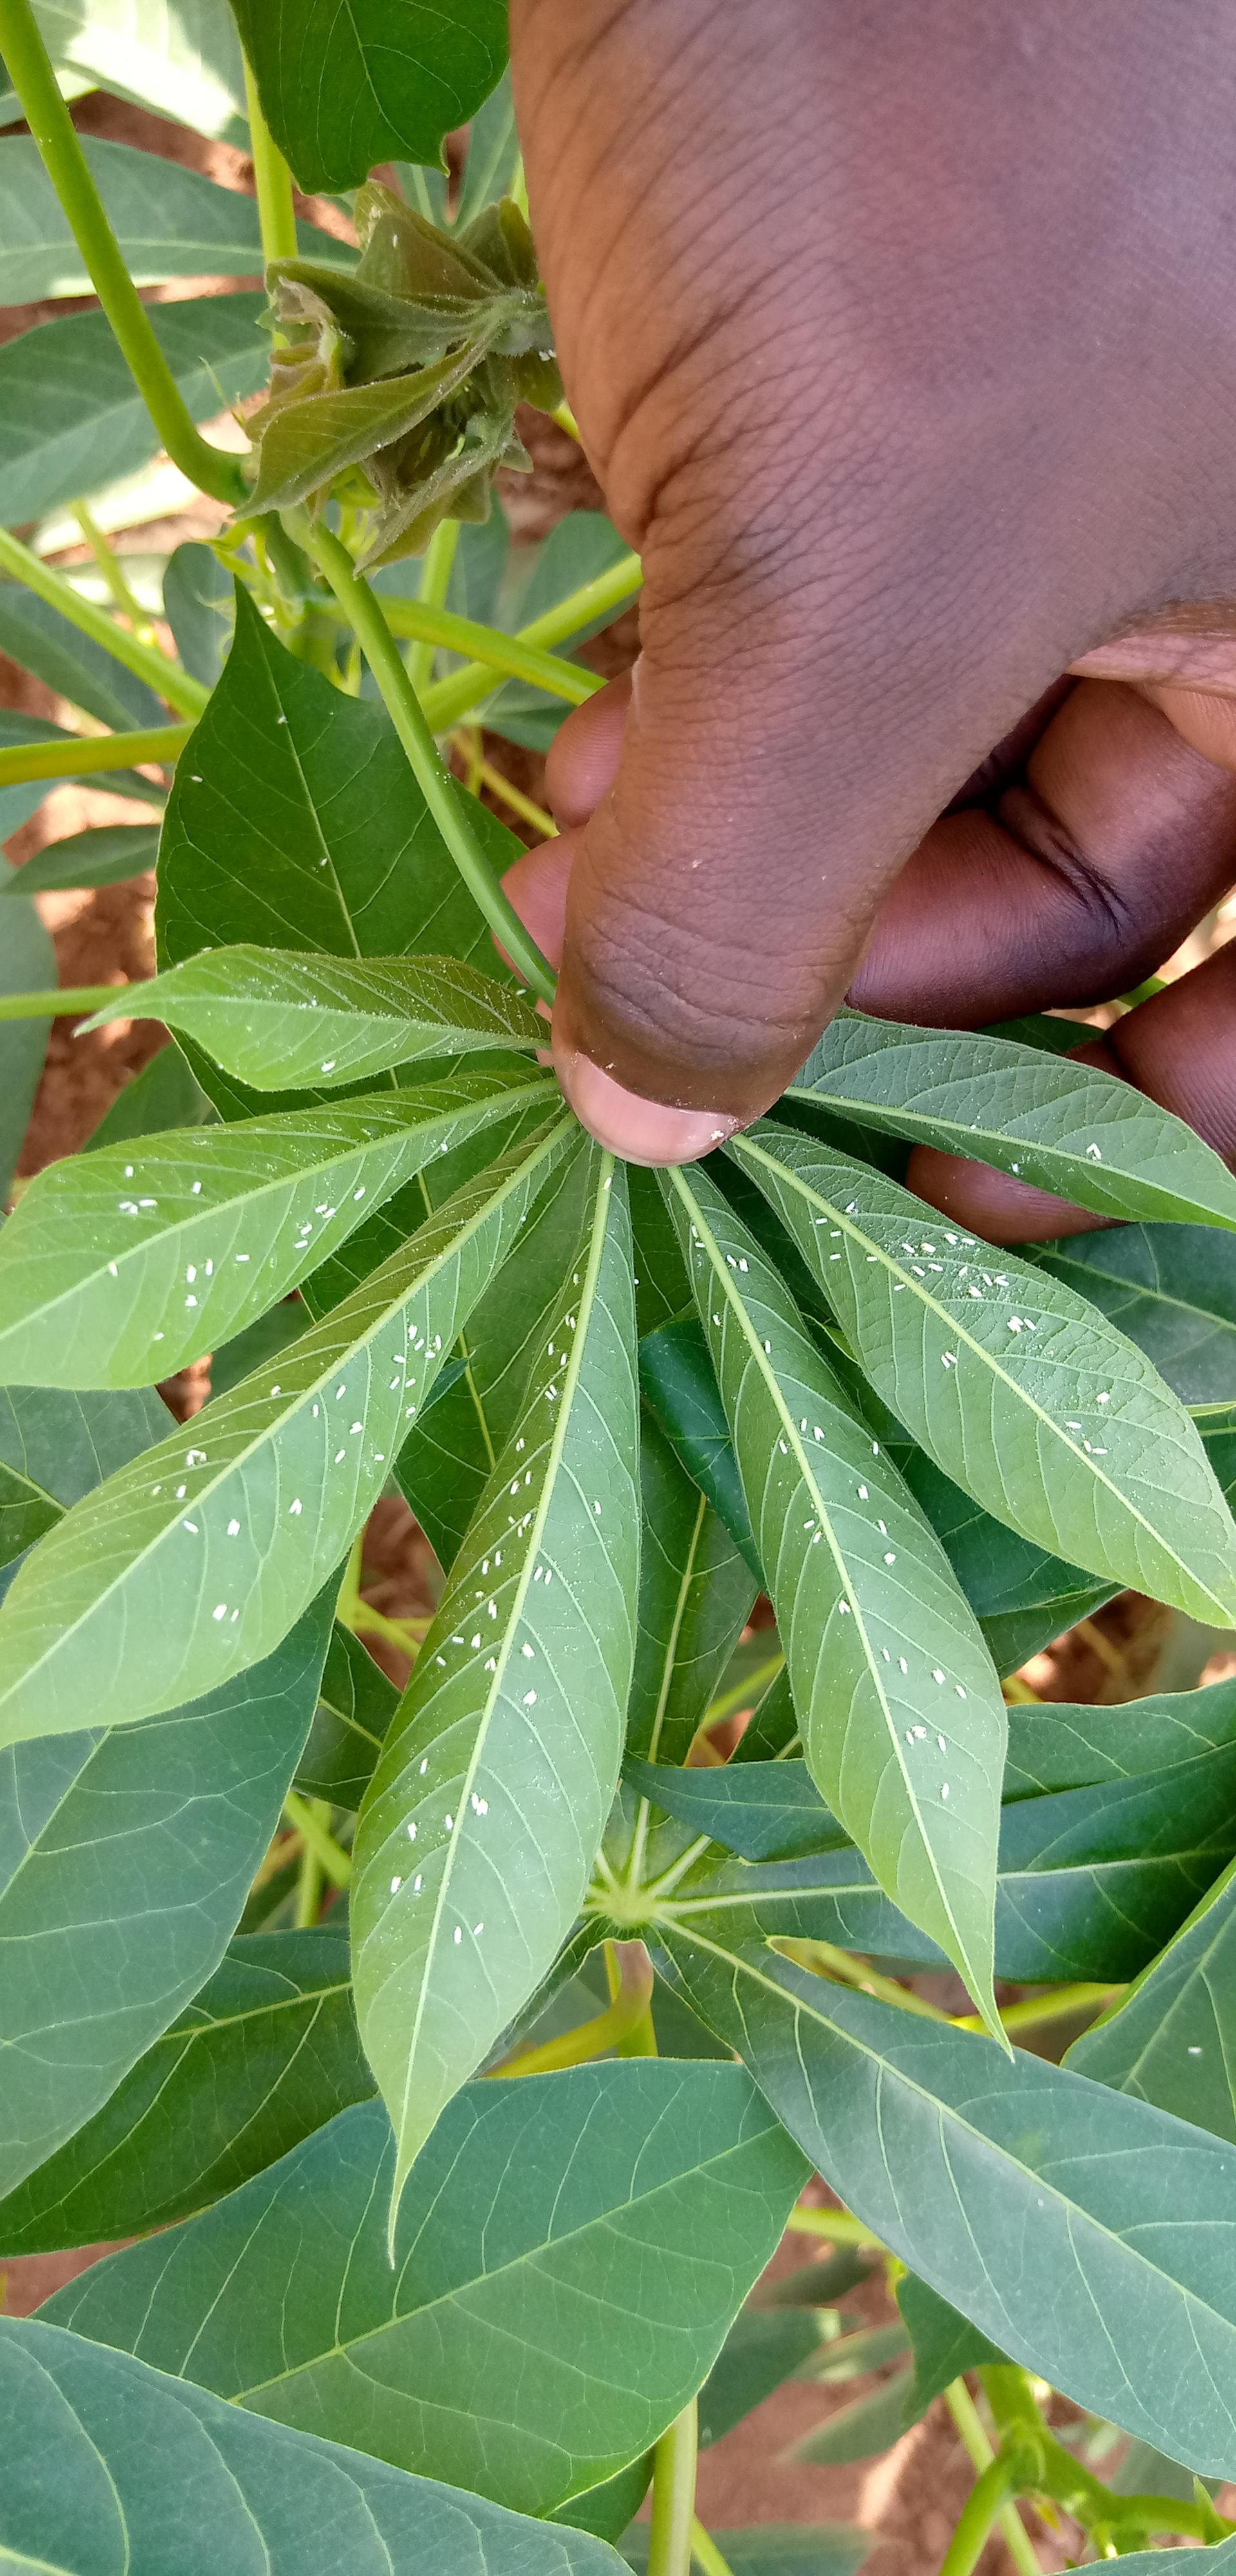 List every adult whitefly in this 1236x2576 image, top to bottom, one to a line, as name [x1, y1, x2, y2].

whitefly [274, 714, 289, 726]
whitefly [189, 773, 205, 785]
whitefly [319, 857, 330, 869]
whitefly [514, 987, 529, 998]
whitefly [319, 1058, 338, 1075]
whitefly [438, 1140, 450, 1153]
whitefly [1084, 1142, 1097, 1154]
whitefly [1093, 1146, 1103, 1162]
whitefly [1009, 1161, 1020, 1174]
whitefly [124, 1163, 135, 1179]
whitefly [602, 1176, 613, 1191]
whitefly [191, 1179, 203, 1197]
whitefly [353, 1184, 367, 1202]
whitefly [136, 1197, 160, 1208]
whitefly [118, 1199, 133, 1211]
whitefly [843, 1200, 857, 1215]
whitefly [313, 1202, 328, 1215]
whitefly [128, 1203, 138, 1217]
whitefly [321, 1207, 338, 1220]
whitefly [814, 1217, 829, 1226]
whitefly [299, 1222, 314, 1236]
whitefly [689, 1224, 702, 1238]
whitefly [828, 1228, 843, 1238]
whitefly [946, 1232, 959, 1241]
whitefly [944, 1233, 957, 1246]
whitefly [960, 1236, 977, 1247]
whitefly [293, 1238, 310, 1251]
whitefly [693, 1240, 707, 1249]
whitefly [918, 1240, 937, 1254]
whitefly [900, 1242, 915, 1255]
whitefly [234, 1252, 252, 1263]
whitefly [828, 1252, 843, 1262]
whitefly [726, 1253, 737, 1269]
whitefly [203, 1255, 214, 1278]
whitefly [865, 1255, 879, 1263]
whitefly [742, 1257, 749, 1273]
whitefly [738, 1259, 744, 1272]
whitefly [106, 1260, 120, 1280]
whitefly [183, 1261, 199, 1285]
whitefly [927, 1262, 944, 1273]
whitefly [910, 1264, 926, 1278]
whitefly [956, 1265, 969, 1278]
whitefly [571, 1271, 582, 1287]
whitefly [982, 1272, 993, 1287]
whitefly [995, 1274, 1007, 1280]
whitefly [993, 1279, 1009, 1288]
whitefly [892, 1282, 908, 1293]
whitefly [183, 1292, 198, 1300]
whitefly [183, 1300, 199, 1308]
whitefly [563, 1312, 571, 1328]
whitefly [711, 1312, 722, 1327]
whitefly [1010, 1314, 1025, 1327]
whitefly [569, 1316, 577, 1331]
whitefly [1022, 1318, 1038, 1332]
whitefly [1009, 1319, 1022, 1334]
whitefly [1006, 1320, 1015, 1332]
whitefly [408, 1323, 419, 1341]
whitefly [407, 1323, 415, 1335]
whitefly [151, 1331, 167, 1343]
whitefly [433, 1333, 443, 1351]
whitefly [413, 1337, 426, 1352]
whitefly [763, 1338, 773, 1356]
whitefly [547, 1340, 556, 1356]
whitefly [944, 1350, 958, 1365]
whitefly [422, 1350, 437, 1360]
whitefly [559, 1350, 568, 1367]
whitefly [391, 1351, 406, 1366]
whitefly [940, 1354, 951, 1370]
whitefly [388, 1374, 402, 1392]
whitefly [404, 1375, 417, 1392]
whitefly [269, 1383, 283, 1397]
whitefly [333, 1383, 347, 1401]
whitefly [547, 1383, 559, 1397]
whitefly [543, 1390, 557, 1402]
whitefly [1096, 1390, 1107, 1402]
whitefly [1101, 1392, 1110, 1405]
whitefly [310, 1403, 321, 1419]
whitefly [404, 1404, 417, 1415]
whitefly [798, 1415, 809, 1434]
whitefly [1065, 1419, 1083, 1431]
whitefly [350, 1421, 362, 1428]
whitefly [348, 1425, 364, 1436]
whitefly [813, 1426, 821, 1442]
whitefly [816, 1426, 826, 1440]
whitefly [518, 1437, 527, 1450]
whitefly [778, 1437, 790, 1455]
whitefly [1081, 1438, 1092, 1454]
whitefly [871, 1439, 880, 1457]
whitefly [514, 1442, 521, 1453]
whitefly [1092, 1446, 1109, 1456]
whitefly [332, 1448, 346, 1466]
whitefly [188, 1449, 201, 1457]
whitefly [200, 1450, 209, 1463]
whitefly [371, 1452, 386, 1463]
whitefly [185, 1454, 196, 1467]
whitefly [523, 1470, 534, 1486]
whitefly [509, 1478, 521, 1498]
whitefly [176, 1483, 188, 1499]
whitefly [860, 1483, 870, 1501]
whitefly [151, 1484, 163, 1497]
whitefly [856, 1488, 863, 1501]
whitefly [288, 1497, 301, 1515]
whitefly [592, 1499, 605, 1519]
whitefly [296, 1502, 302, 1516]
whitefly [521, 1511, 532, 1527]
whitefly [505, 1514, 517, 1526]
whitefly [226, 1517, 237, 1537]
whitefly [801, 1518, 816, 1530]
whitefly [876, 1518, 890, 1535]
whitefly [182, 1519, 201, 1535]
whitefly [233, 1521, 241, 1537]
whitefly [517, 1524, 525, 1539]
whitefly [811, 1529, 823, 1544]
whitefly [494, 1548, 503, 1567]
whitefly [882, 1551, 892, 1561]
whitefly [886, 1553, 896, 1567]
whitefly [481, 1557, 491, 1577]
whitefly [532, 1564, 545, 1583]
whitefly [543, 1567, 552, 1586]
whitefly [473, 1588, 485, 1599]
whitefly [487, 1598, 494, 1615]
whitefly [839, 1598, 852, 1615]
whitefly [838, 1602, 845, 1616]
whitefly [216, 1603, 228, 1622]
whitefly [492, 1604, 499, 1620]
whitefly [211, 1604, 223, 1618]
whitefly [229, 1607, 241, 1624]
whitefly [469, 1629, 482, 1650]
whitefly [449, 1634, 465, 1645]
whitefly [523, 1642, 537, 1658]
whitefly [521, 1646, 532, 1659]
whitefly [881, 1646, 893, 1663]
whitefly [897, 1654, 910, 1675]
whitefly [435, 1654, 449, 1667]
whitefly [489, 1656, 497, 1672]
whitefly [482, 1659, 490, 1672]
whitefly [936, 1668, 946, 1683]
whitefly [932, 1669, 942, 1686]
whitefly [954, 1683, 968, 1700]
whitefly [522, 1690, 536, 1705]
whitefly [527, 1693, 538, 1707]
whitefly [910, 1724, 928, 1733]
whitefly [904, 1729, 915, 1747]
whitefly [913, 1730, 928, 1740]
whitefly [937, 1732, 947, 1753]
whitefly [418, 1755, 431, 1777]
whitefly [939, 1781, 952, 1803]
whitefly [470, 1790, 480, 1810]
whitefly [474, 1797, 485, 1817]
whitefly [482, 1800, 490, 1815]
whitefly [444, 1812, 454, 1832]
whitefly [411, 1821, 418, 1833]
whitefly [406, 1823, 418, 1839]
whitefly [413, 1871, 423, 1891]
whitefly [388, 1873, 402, 1895]
whitefly [472, 1921, 485, 1936]
whitefly [453, 1924, 463, 1946]
whitefly [1185, 2044, 1205, 2056]